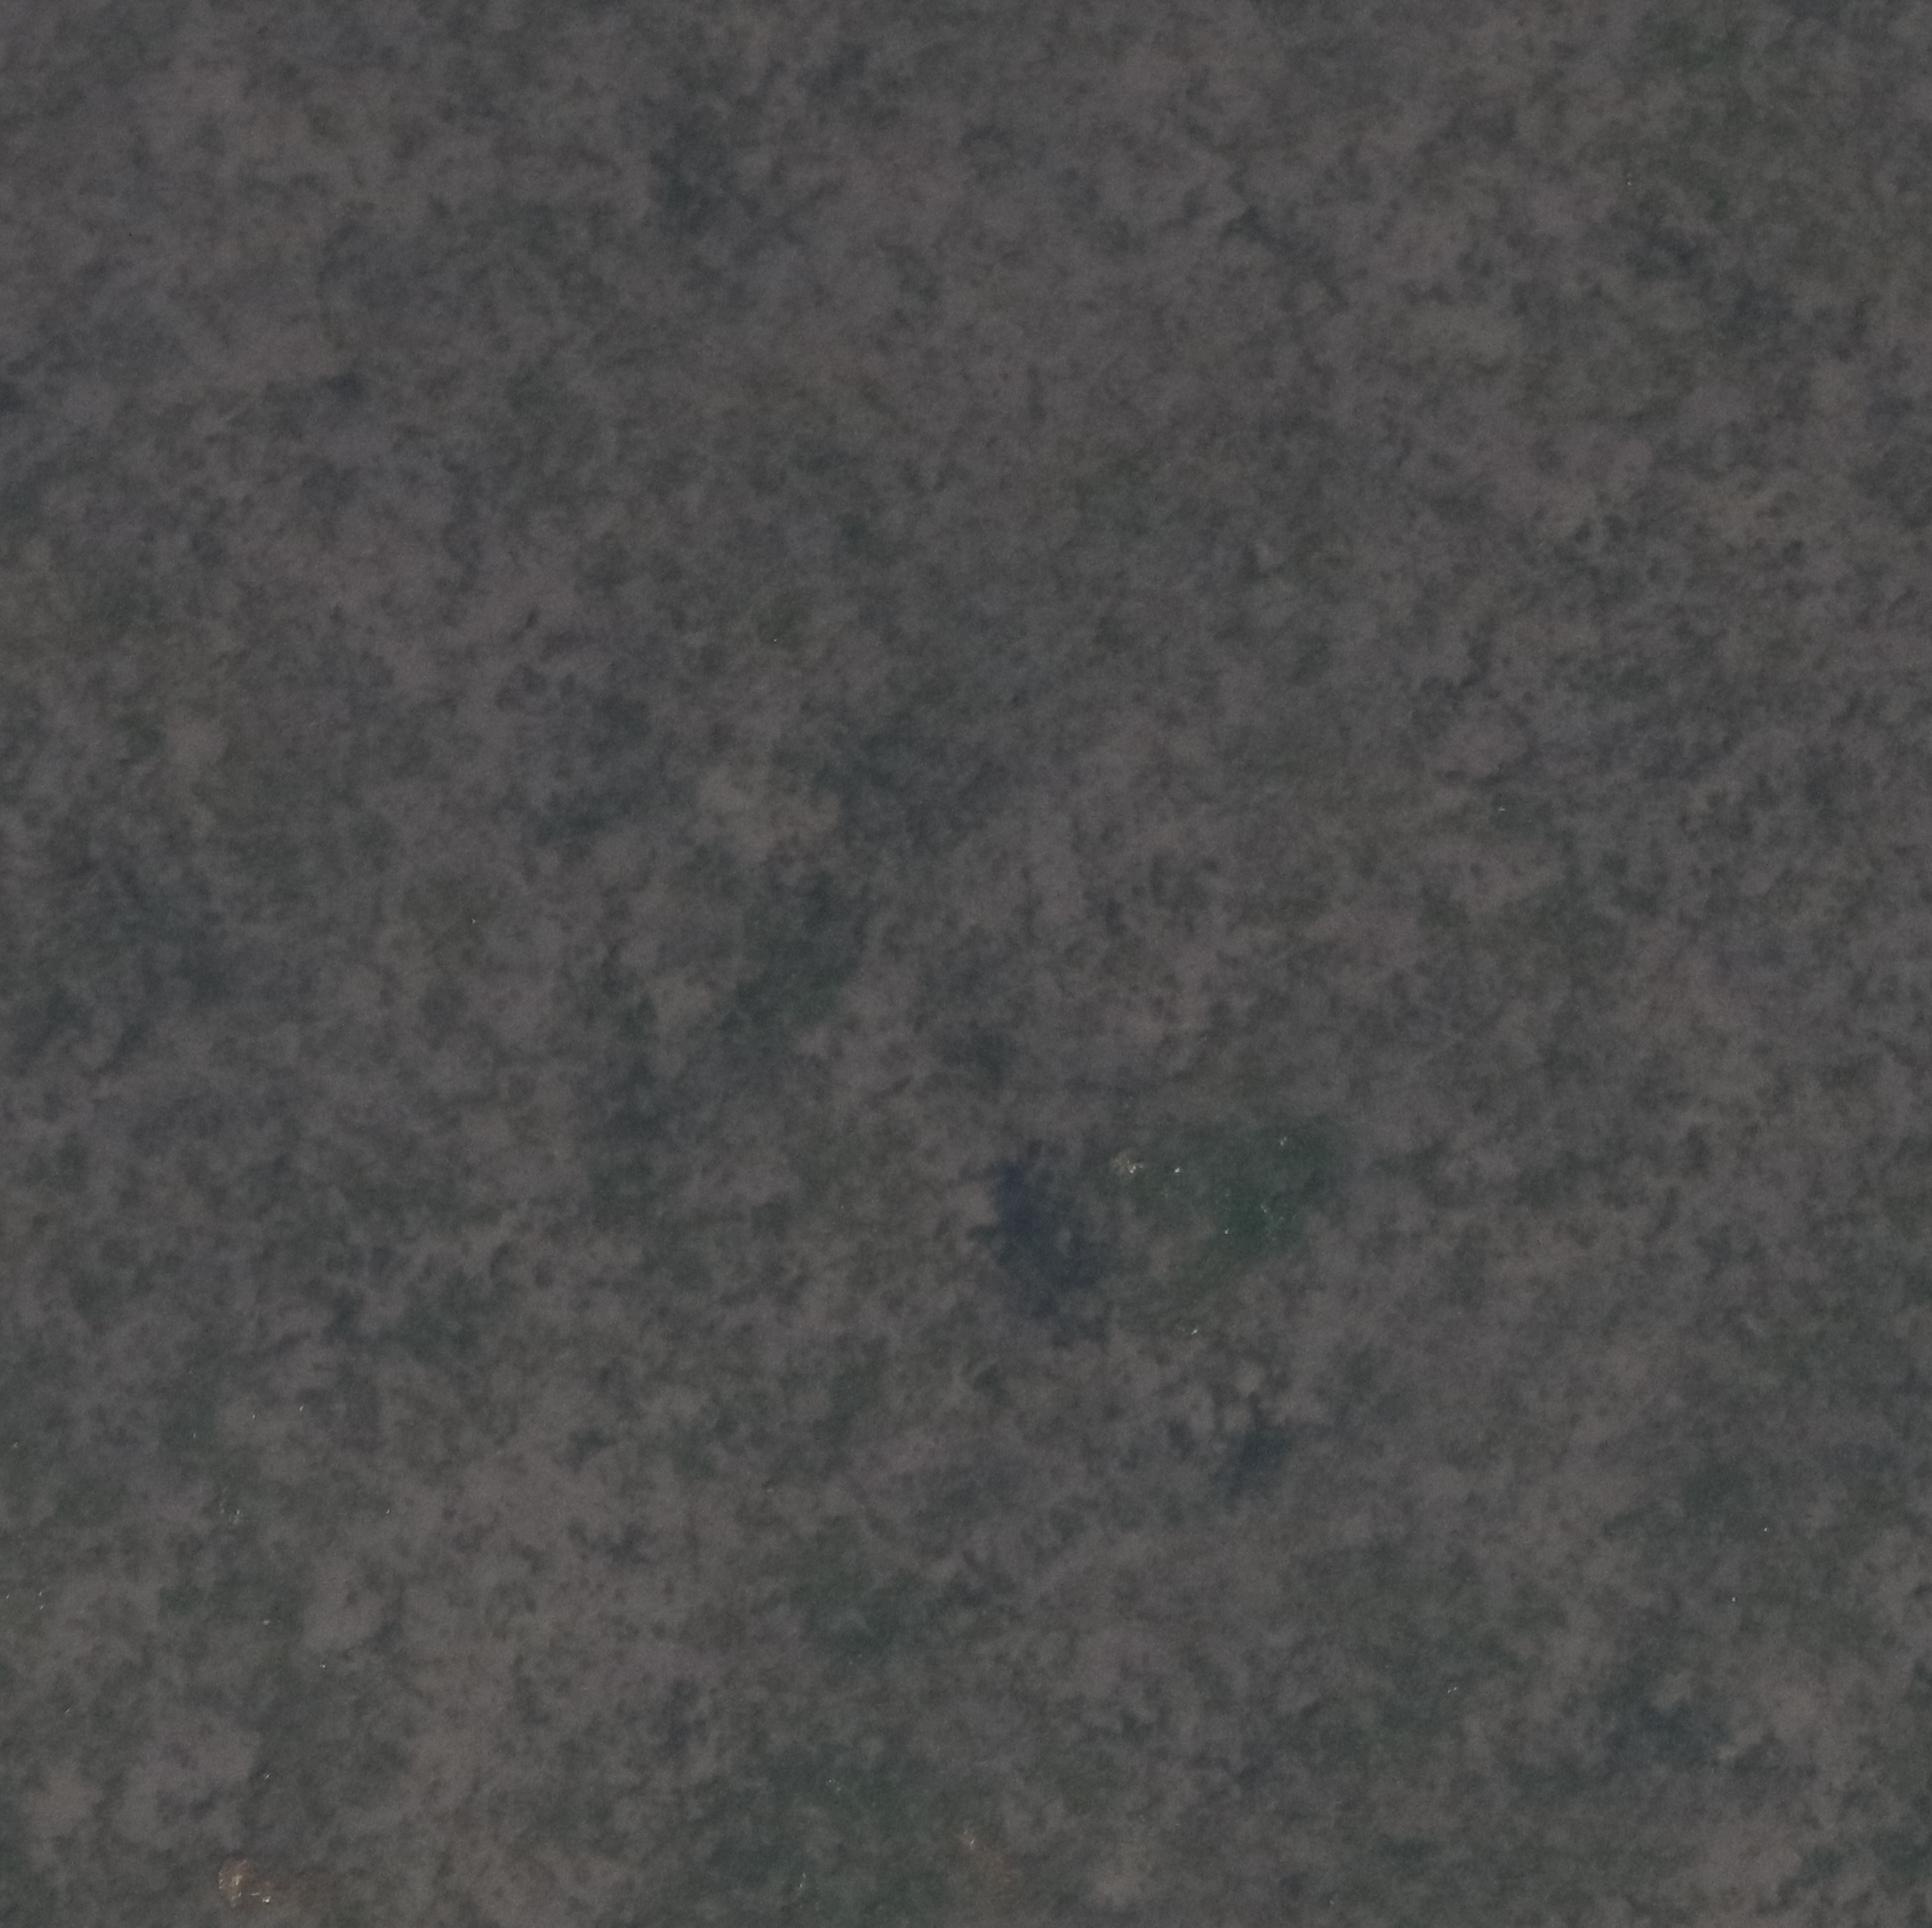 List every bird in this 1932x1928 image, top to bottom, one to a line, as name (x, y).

None